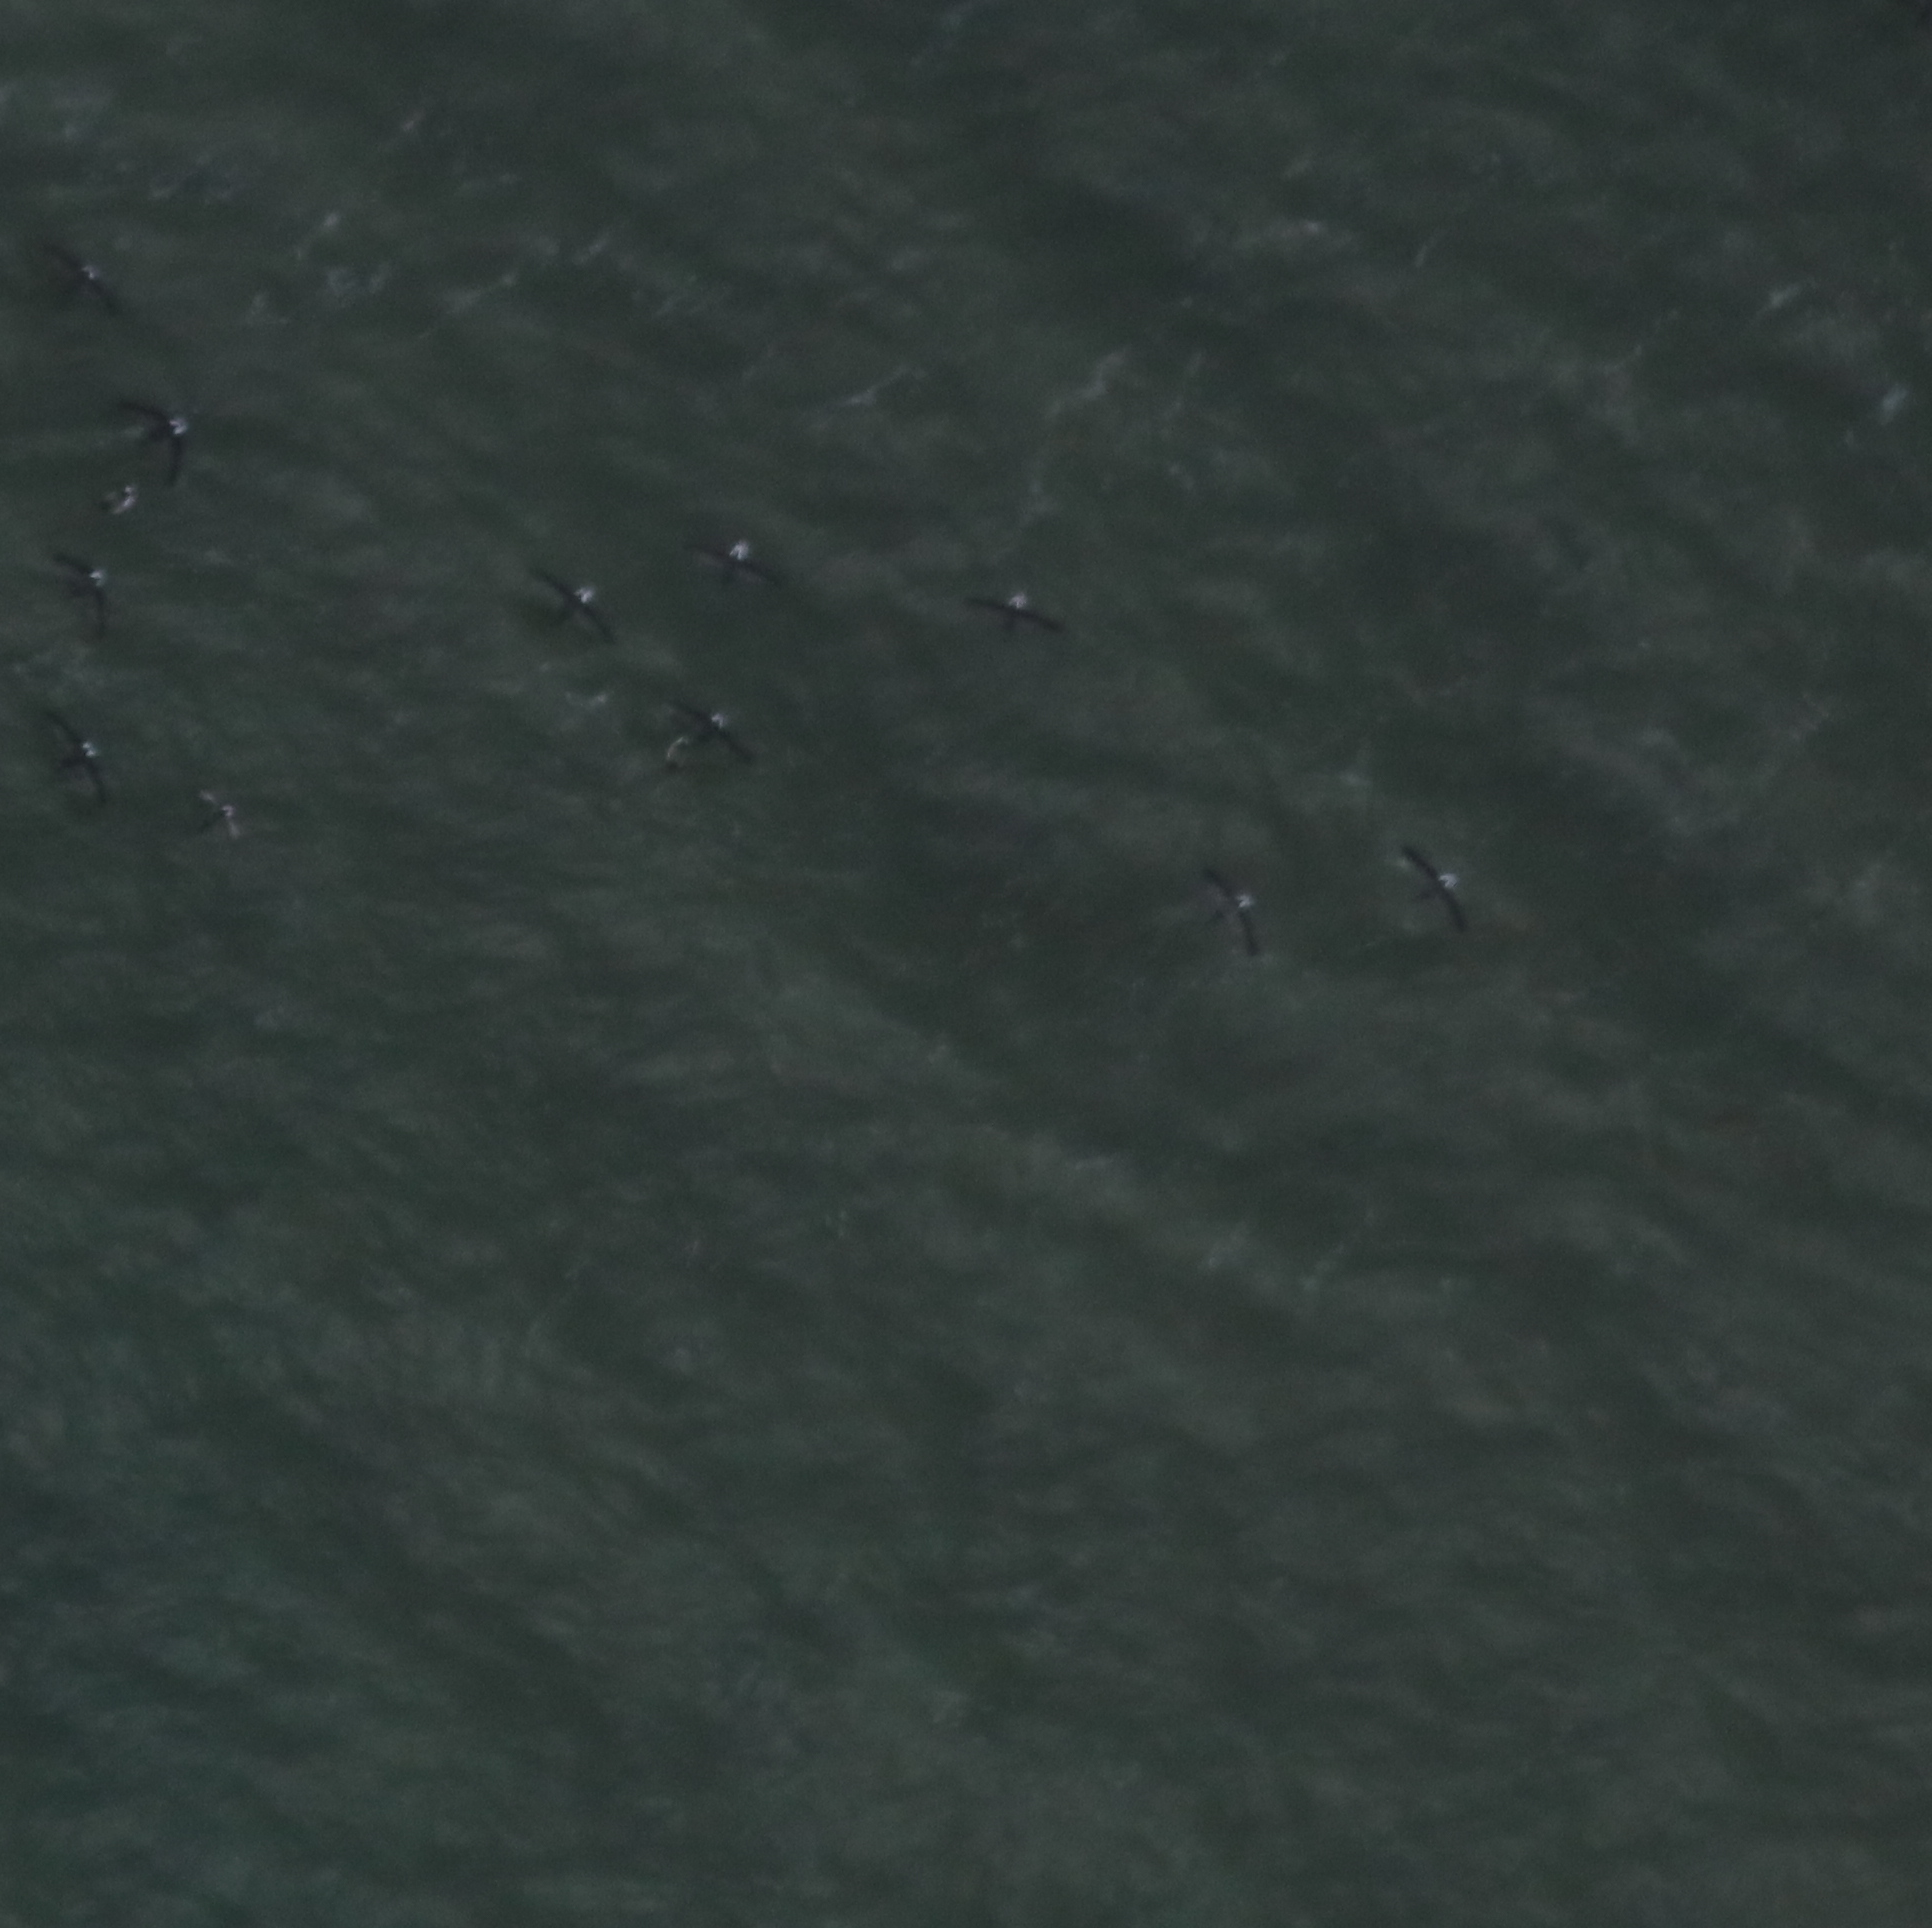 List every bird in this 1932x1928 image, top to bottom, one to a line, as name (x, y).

brant (85, 281)
brant (167, 429)
brant (117, 499)
brant (741, 567)
brant (87, 586)
brant (580, 599)
brant (1012, 608)
brant (702, 717)
brant (73, 751)
brant (672, 754)
brant (212, 814)
brant (1439, 889)
brant (1234, 905)